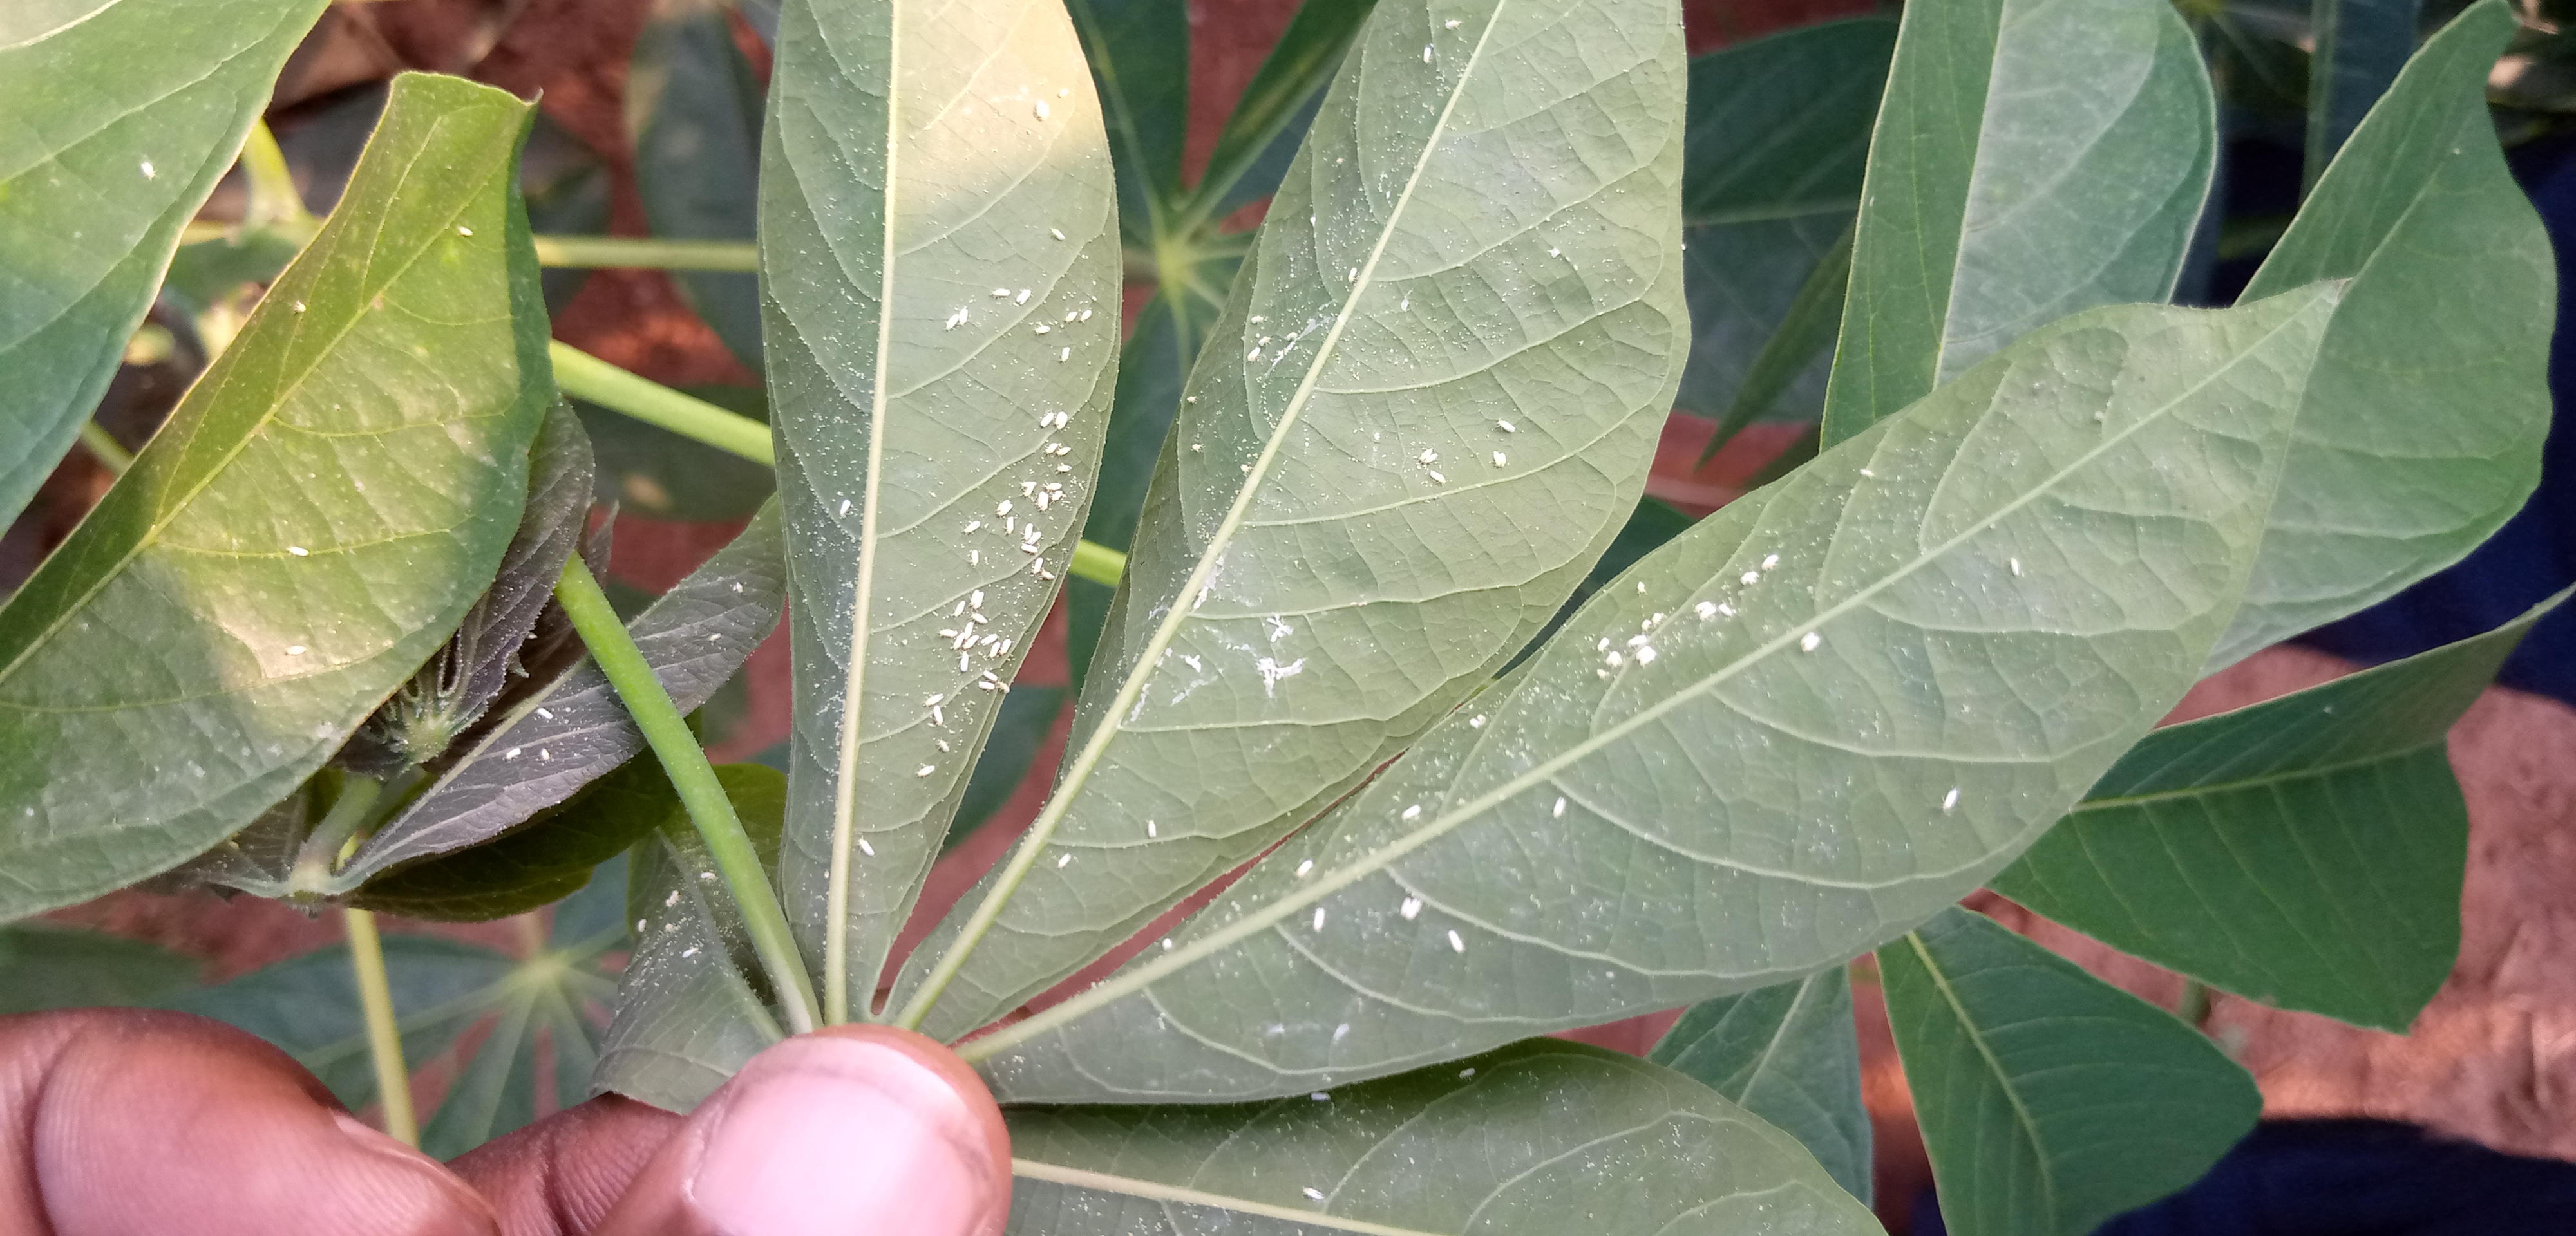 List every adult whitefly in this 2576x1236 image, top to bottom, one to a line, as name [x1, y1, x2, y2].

whitefly [1443, 18, 1463, 33]
whitefly [1421, 45, 1432, 66]
whitefly [1057, 85, 1072, 98]
whitefly [1033, 95, 1052, 122]
whitefly [138, 160, 158, 182]
whitefly [1309, 214, 1317, 228]
whitefly [455, 224, 475, 238]
whitefly [1048, 225, 1068, 244]
whitefly [1347, 263, 1359, 285]
whitefly [990, 286, 1012, 299]
whitefly [1016, 287, 1032, 306]
whitefly [291, 297, 308, 316]
whitefly [958, 306, 969, 326]
whitefly [1080, 307, 1094, 323]
whitefly [1065, 310, 1078, 323]
whitefly [944, 311, 959, 331]
whitefly [1249, 313, 1266, 326]
whitefly [1032, 321, 1054, 336]
whitefly [1285, 330, 1300, 342]
whitefly [1258, 335, 1271, 346]
whitefly [1058, 344, 1073, 364]
whitefly [1245, 346, 1262, 362]
whitefly [1183, 394, 1198, 406]
whitefly [1055, 409, 1070, 434]
whitefly [1041, 411, 1054, 429]
whitefly [1495, 416, 1519, 435]
whitefly [1189, 440, 1205, 453]
whitefly [1045, 442, 1060, 454]
whitefly [1419, 445, 1434, 460]
whitefly [1057, 446, 1072, 456]
whitefly [1492, 449, 1501, 467]
whitefly [1425, 452, 1439, 464]
whitefly [1500, 452, 1509, 469]
whitefly [1238, 460, 1253, 478]
whitefly [1054, 462, 1074, 474]
whitefly [1856, 464, 1875, 480]
whitefly [1428, 468, 1448, 487]
whitefly [1017, 478, 1037, 487]
whitefly [1044, 481, 1065, 490]
whitefly [1021, 487, 1037, 497]
whitefly [1037, 489, 1050, 512]
whitefly [1052, 490, 1065, 501]
whitefly [838, 496, 853, 521]
whitefly [994, 499, 1017, 518]
whitefly [1005, 515, 1014, 537]
whitefly [963, 518, 983, 535]
whitefly [1023, 522, 1033, 543]
whitefly [1029, 529, 1043, 546]
whitefly [1020, 543, 1039, 556]
whitefly [286, 543, 310, 559]
whitefly [970, 548, 981, 566]
whitefly [1761, 553, 1780, 572]
whitefly [1032, 556, 1044, 577]
whitefly [2009, 556, 2021, 578]
whitefly [1738, 568, 1761, 586]
whitefly [1039, 568, 1056, 582]
whitefly [734, 579, 747, 597]
whitefly [1636, 579, 1647, 597]
whitefly [1197, 586, 1210, 598]
whitefly [971, 588, 980, 607]
whitefly [975, 591, 986, 609]
whitefly [952, 598, 966, 617]
whitefly [1694, 601, 1712, 613]
whitefly [1717, 602, 1731, 617]
whitefly [1700, 604, 1718, 622]
whitefly [1263, 610, 1296, 642]
whitefly [1651, 611, 1663, 625]
whitefly [971, 612, 989, 625]
whitefly [1640, 617, 1653, 633]
whitefly [964, 621, 977, 637]
whitefly [935, 627, 958, 637]
whitefly [707, 632, 724, 642]
whitefly [1797, 632, 1825, 657]
whitefly [953, 633, 965, 652]
whitefly [981, 633, 999, 645]
whitefly [963, 633, 980, 650]
whitefly [1627, 633, 1649, 649]
whitefly [1597, 635, 1611, 653]
whitefly [1000, 636, 1013, 657]
whitefly [282, 641, 310, 659]
whitefly [989, 641, 1001, 661]
whitefly [1636, 645, 1653, 662]
whitefly [1604, 648, 1623, 669]
whitefly [958, 649, 971, 672]
whitefly [1640, 650, 1656, 666]
whitefly [1180, 651, 1204, 674]
whitefly [1593, 666, 1609, 679]
whitefly [981, 668, 999, 682]
whitefly [975, 678, 996, 691]
whitefly [998, 679, 1012, 695]
whitefly [923, 693, 945, 707]
whitefly [933, 704, 947, 726]
whitefly [536, 705, 554, 720]
whitefly [1476, 713, 1488, 723]
whitefly [1466, 717, 1479, 730]
whitefly [936, 738, 952, 756]
whitefly [504, 745, 523, 761]
whitefly [540, 745, 551, 763]
whitefly [916, 760, 937, 778]
whitefly [1941, 786, 1959, 812]
whitefly [1550, 794, 1566, 819]
whitefly [1399, 803, 1422, 820]
whitefly [1142, 817, 1161, 840]
whitefly [857, 836, 876, 858]
whitefly [1055, 850, 1074, 873]
whitefly [1296, 858, 1313, 878]
whitefly [697, 868, 718, 883]
whitefly [671, 888, 679, 897]
whitefly [668, 895, 678, 904]
whitefly [1399, 896, 1412, 918]
whitefly [1408, 897, 1422, 919]
whitefly [665, 899, 674, 909]
whitefly [1311, 903, 1329, 935]
whitefly [637, 915, 650, 933]
whitefly [663, 920, 678, 932]
whitefly [1446, 928, 1466, 953]
whitefly [1160, 936, 1175, 952]
whitefly [679, 945, 703, 960]
whitefly [1456, 1065, 1477, 1080]
whitefly [1310, 1091, 1333, 1103]
whitefly [1300, 1186, 1326, 1201]